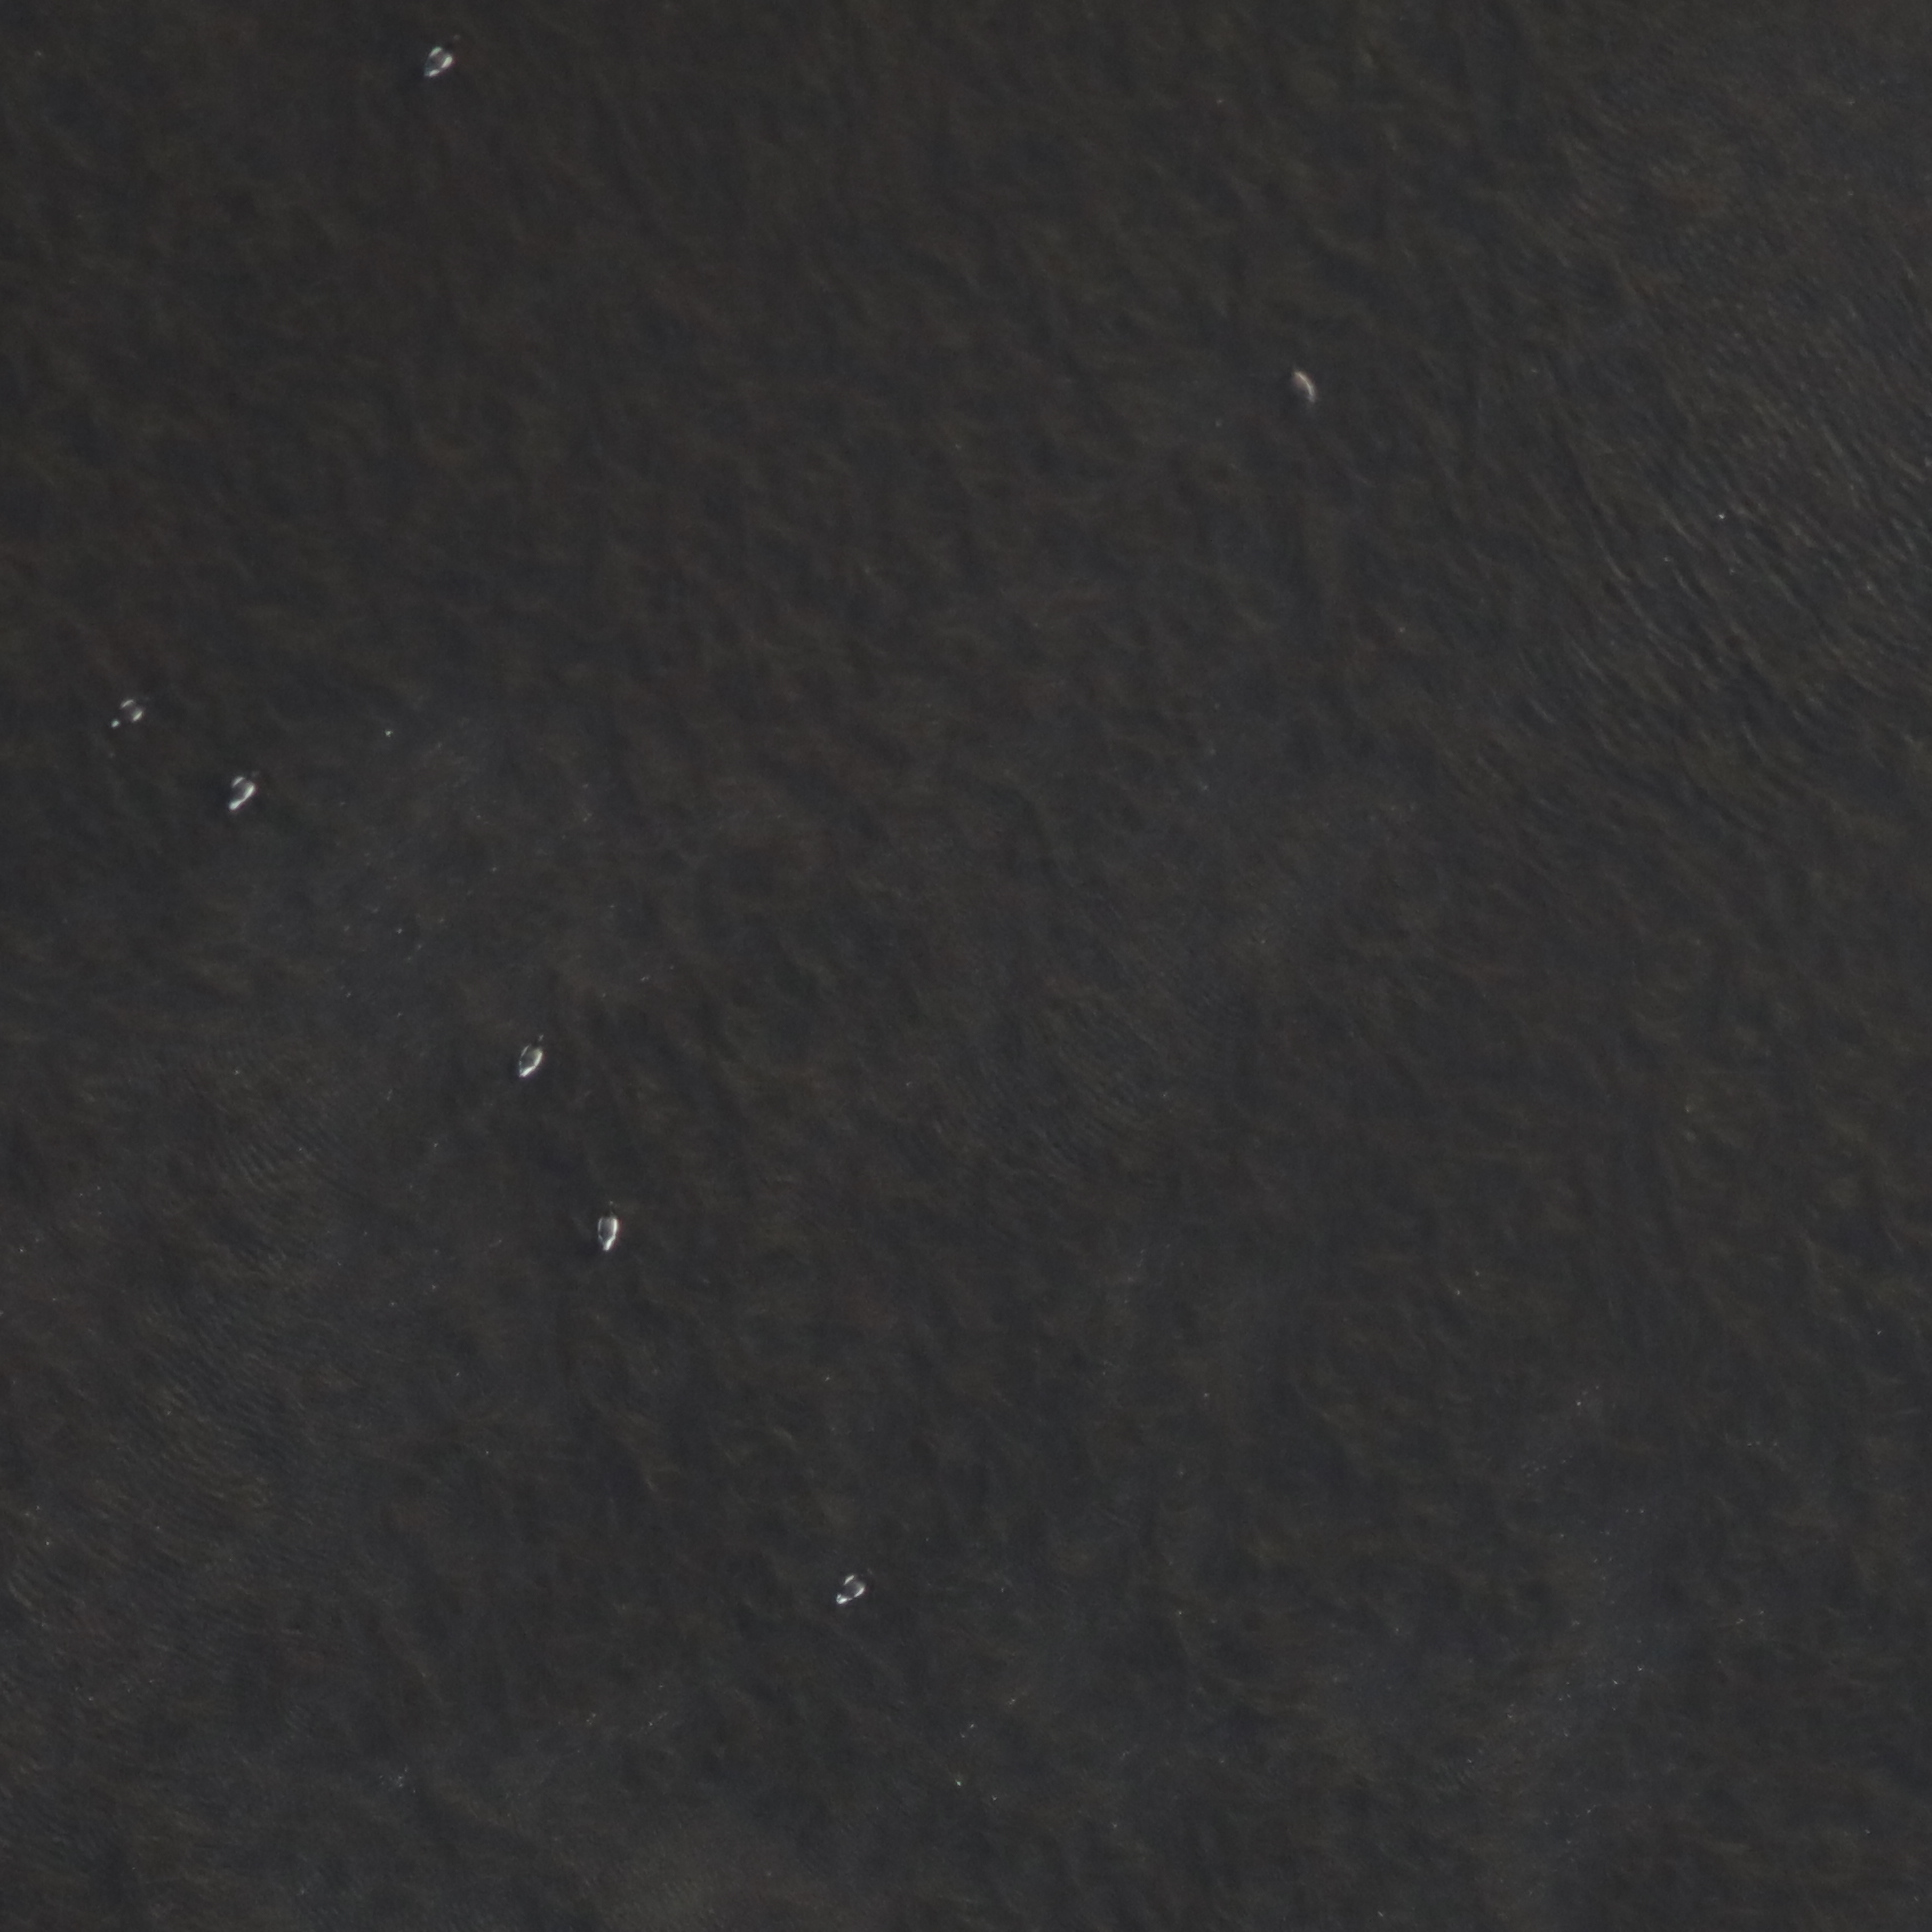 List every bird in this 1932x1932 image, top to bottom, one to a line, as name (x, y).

brant (434, 59)
brant (1306, 386)
brant (123, 710)
brant (242, 792)
brant (530, 1060)
brant (606, 1227)
brant (853, 1590)